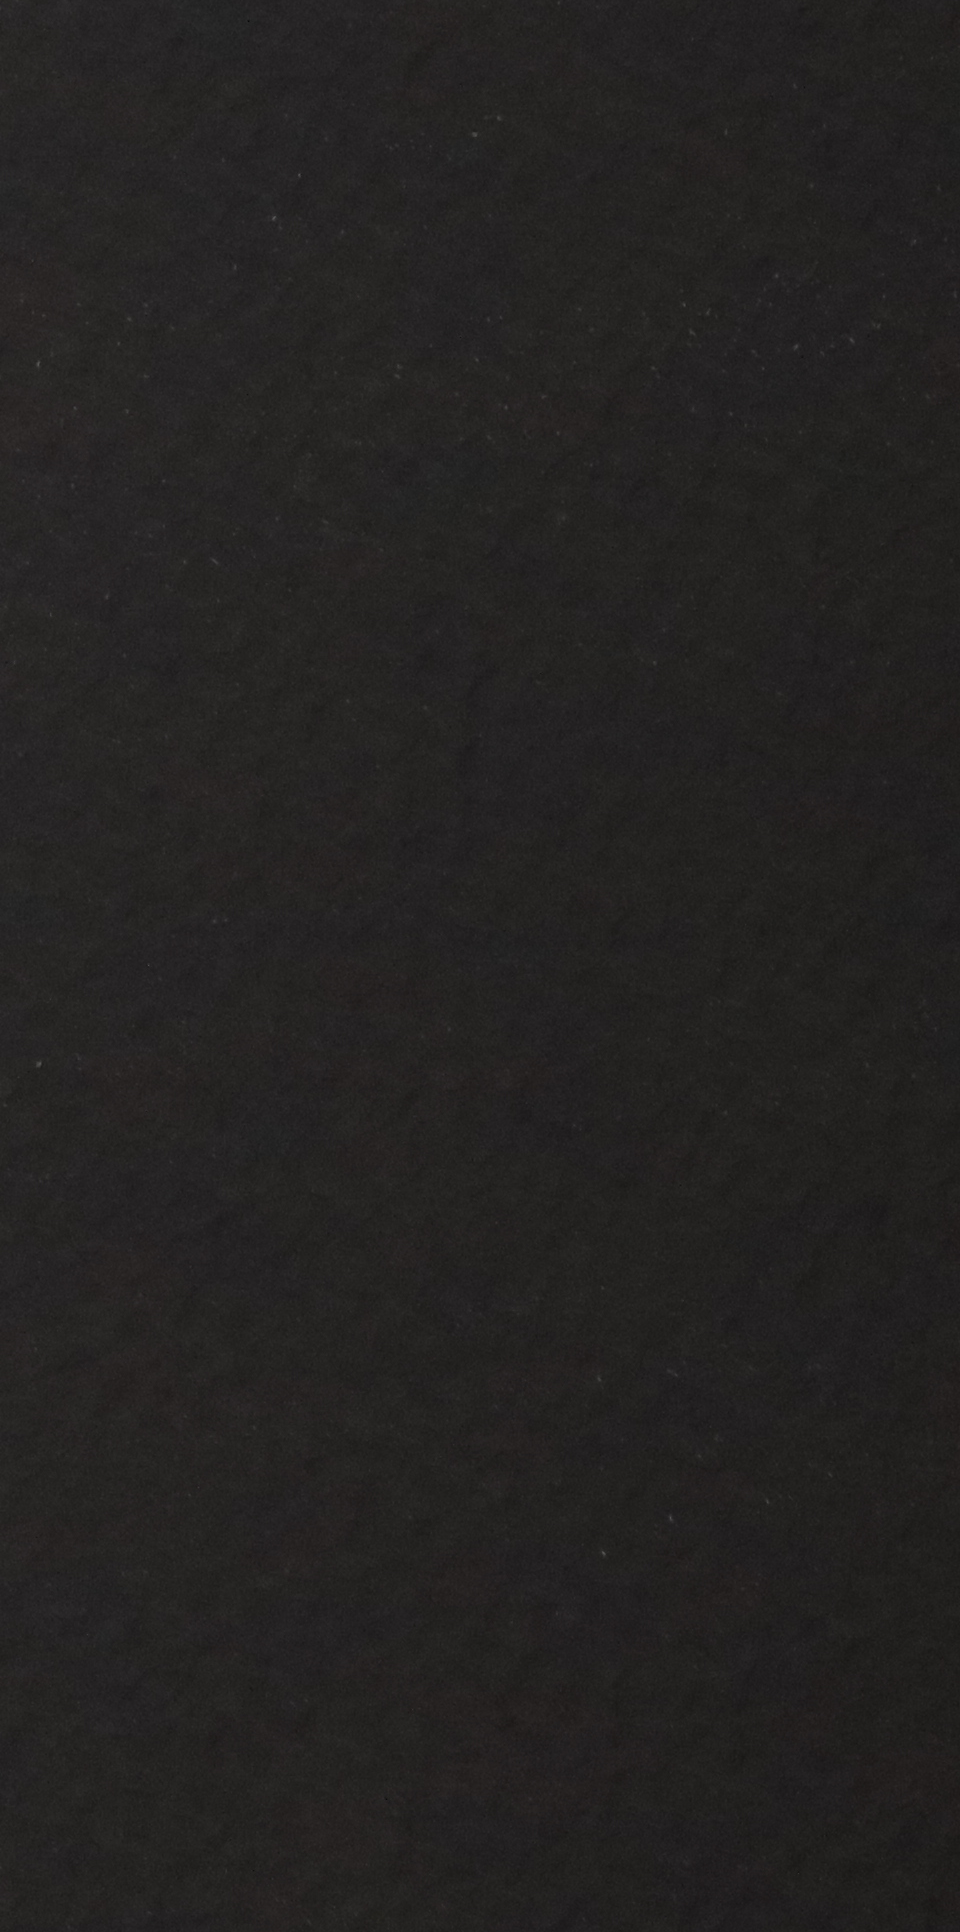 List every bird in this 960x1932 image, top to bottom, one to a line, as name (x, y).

None